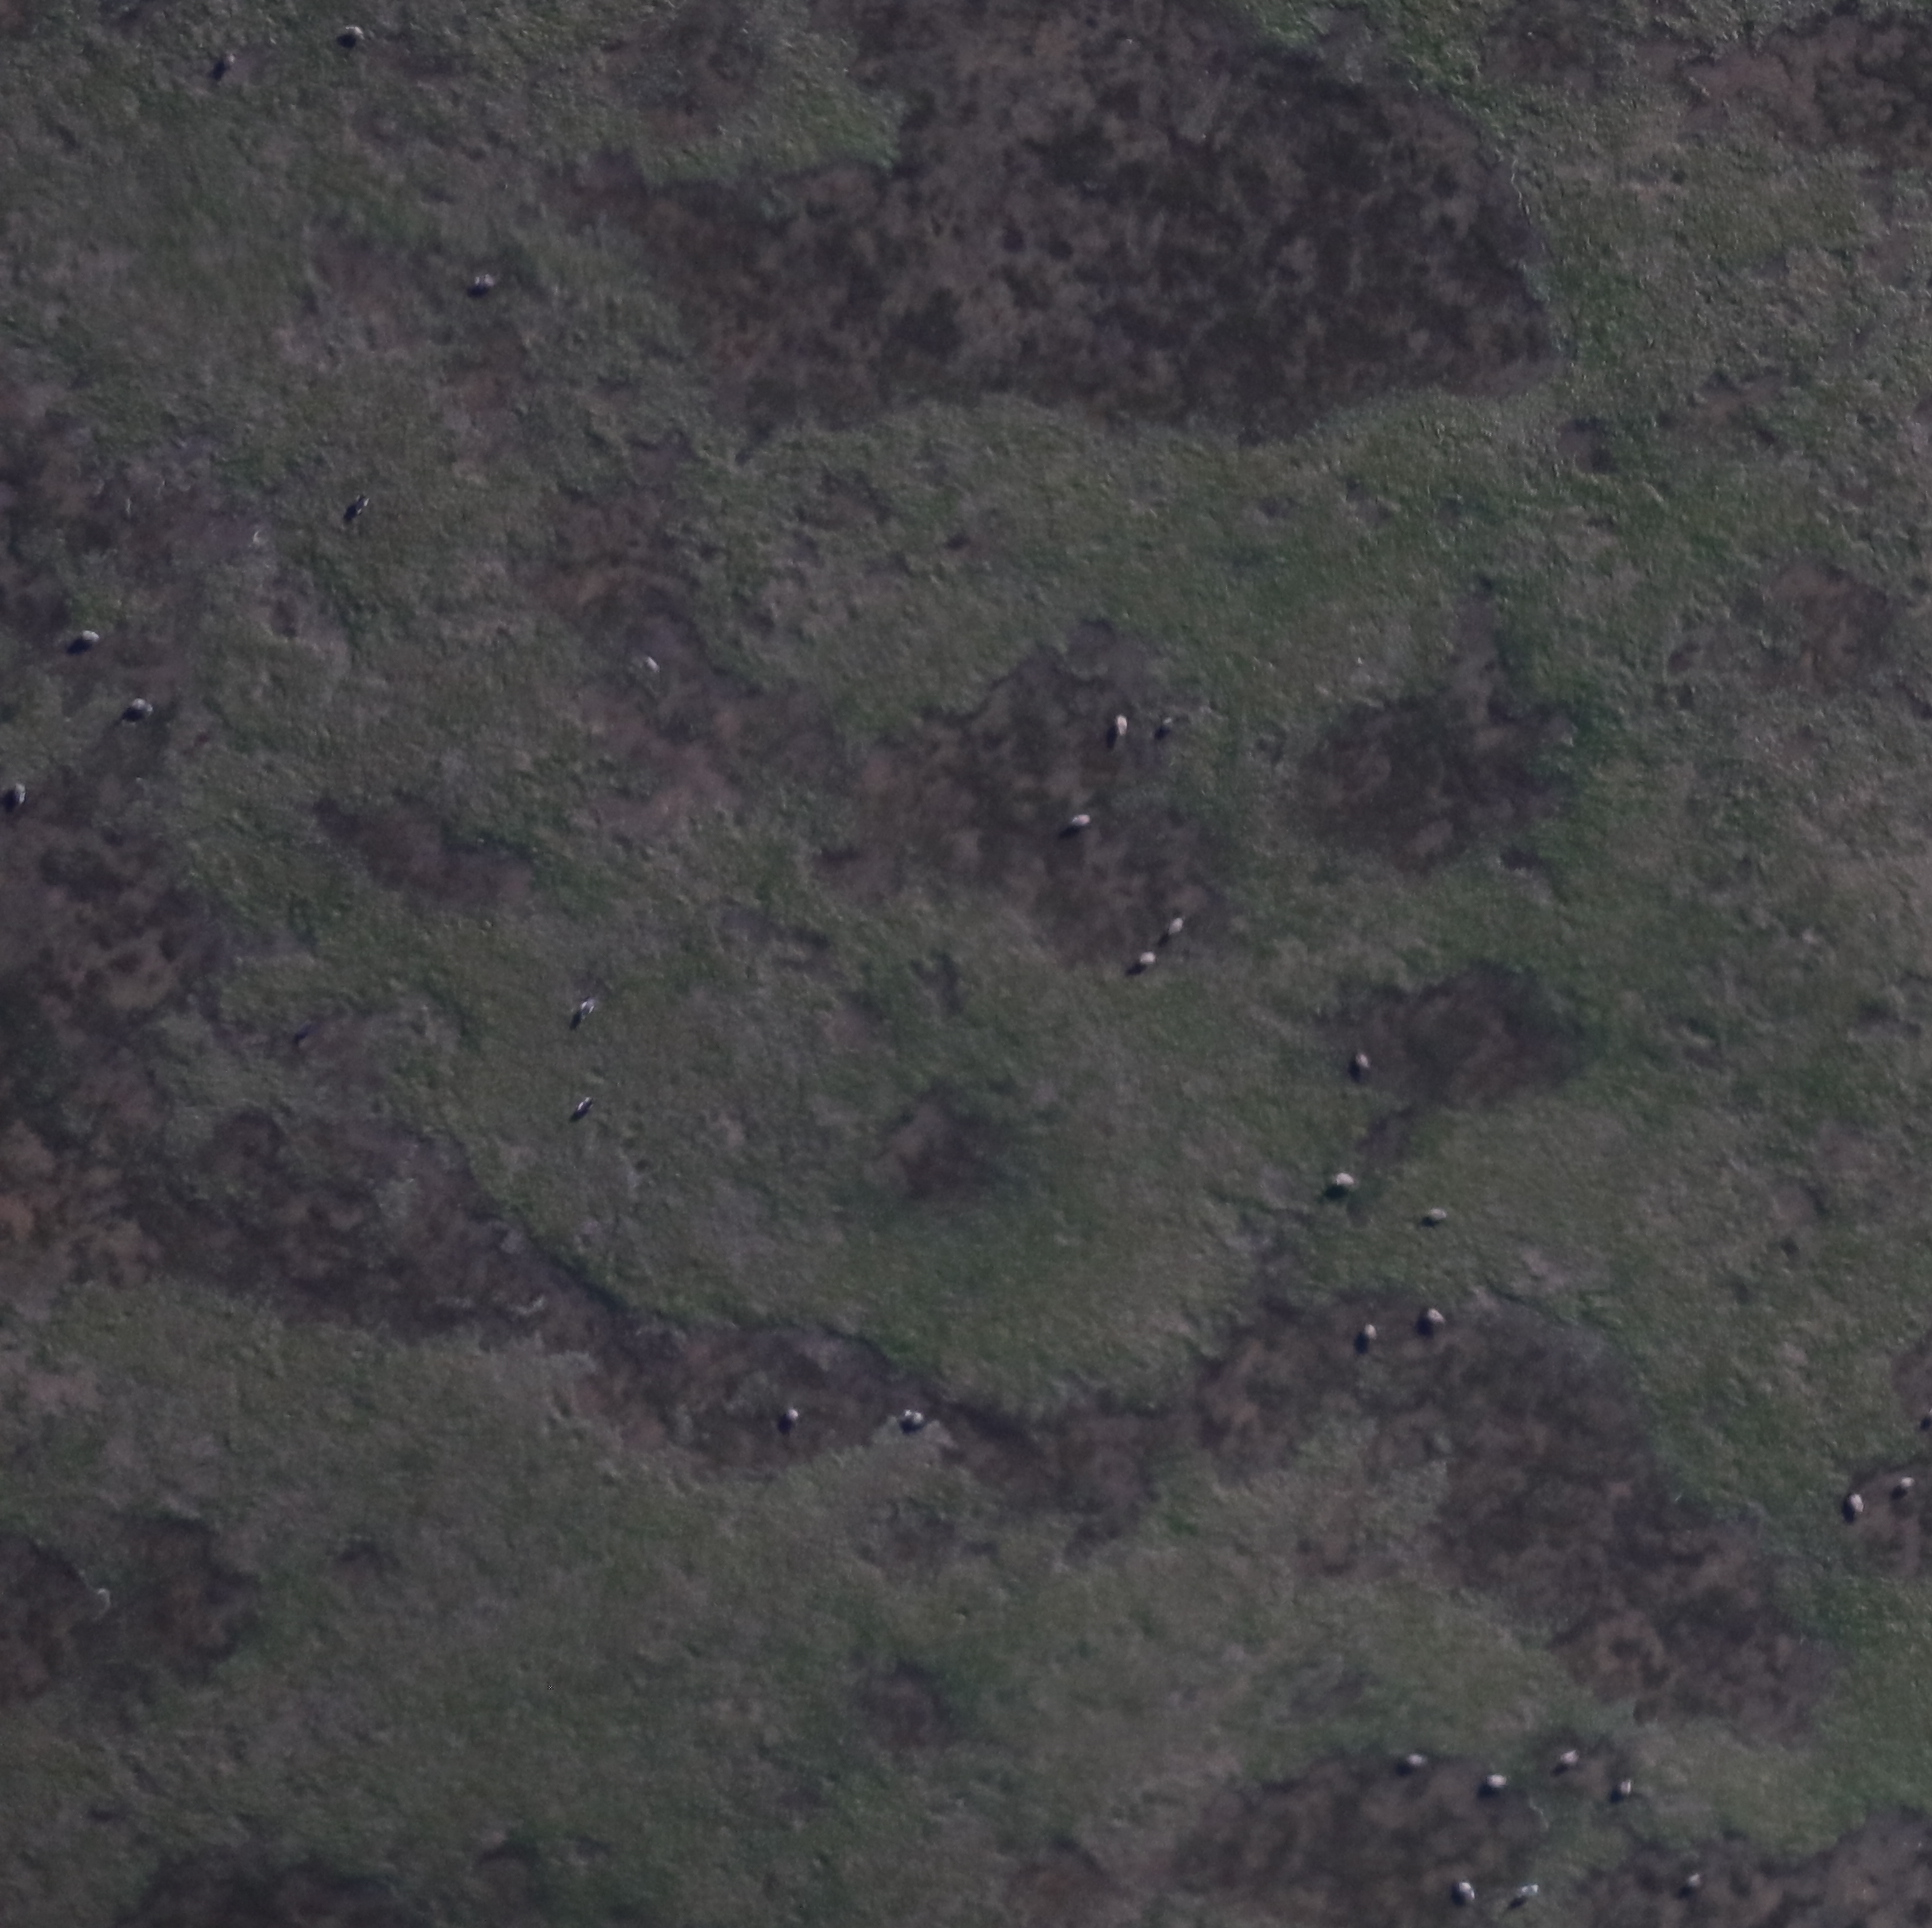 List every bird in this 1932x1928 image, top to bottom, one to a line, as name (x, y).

brant (354, 28)
Canada goose (228, 59)
brant (483, 281)
brant (362, 502)
Canada goose (91, 630)
Canada goose (653, 667)
Canada goose (144, 704)
Canada goose (1123, 723)
Canada goose (1174, 727)
Canada goose (20, 790)
Canada goose (1080, 816)
Canada goose (1177, 923)
Canada goose (1148, 957)
brant (588, 1007)
Canada goose (1362, 1064)
brant (584, 1107)
Canada goose (1341, 1179)
Canada goose (1439, 1213)
Canada goose (1436, 1317)
Canada goose (1370, 1335)
Canada goose (793, 1413)
Canada goose (913, 1416)
Canada goose (1909, 1482)
Canada goose (1856, 1503)
Canada goose (1571, 1757)
Canada goose (1415, 1758)
Canada goose (1495, 1782)
Canada goose (1626, 1786)
Canada goose (1699, 1882)
brant (1466, 1890)
brant (1527, 1892)